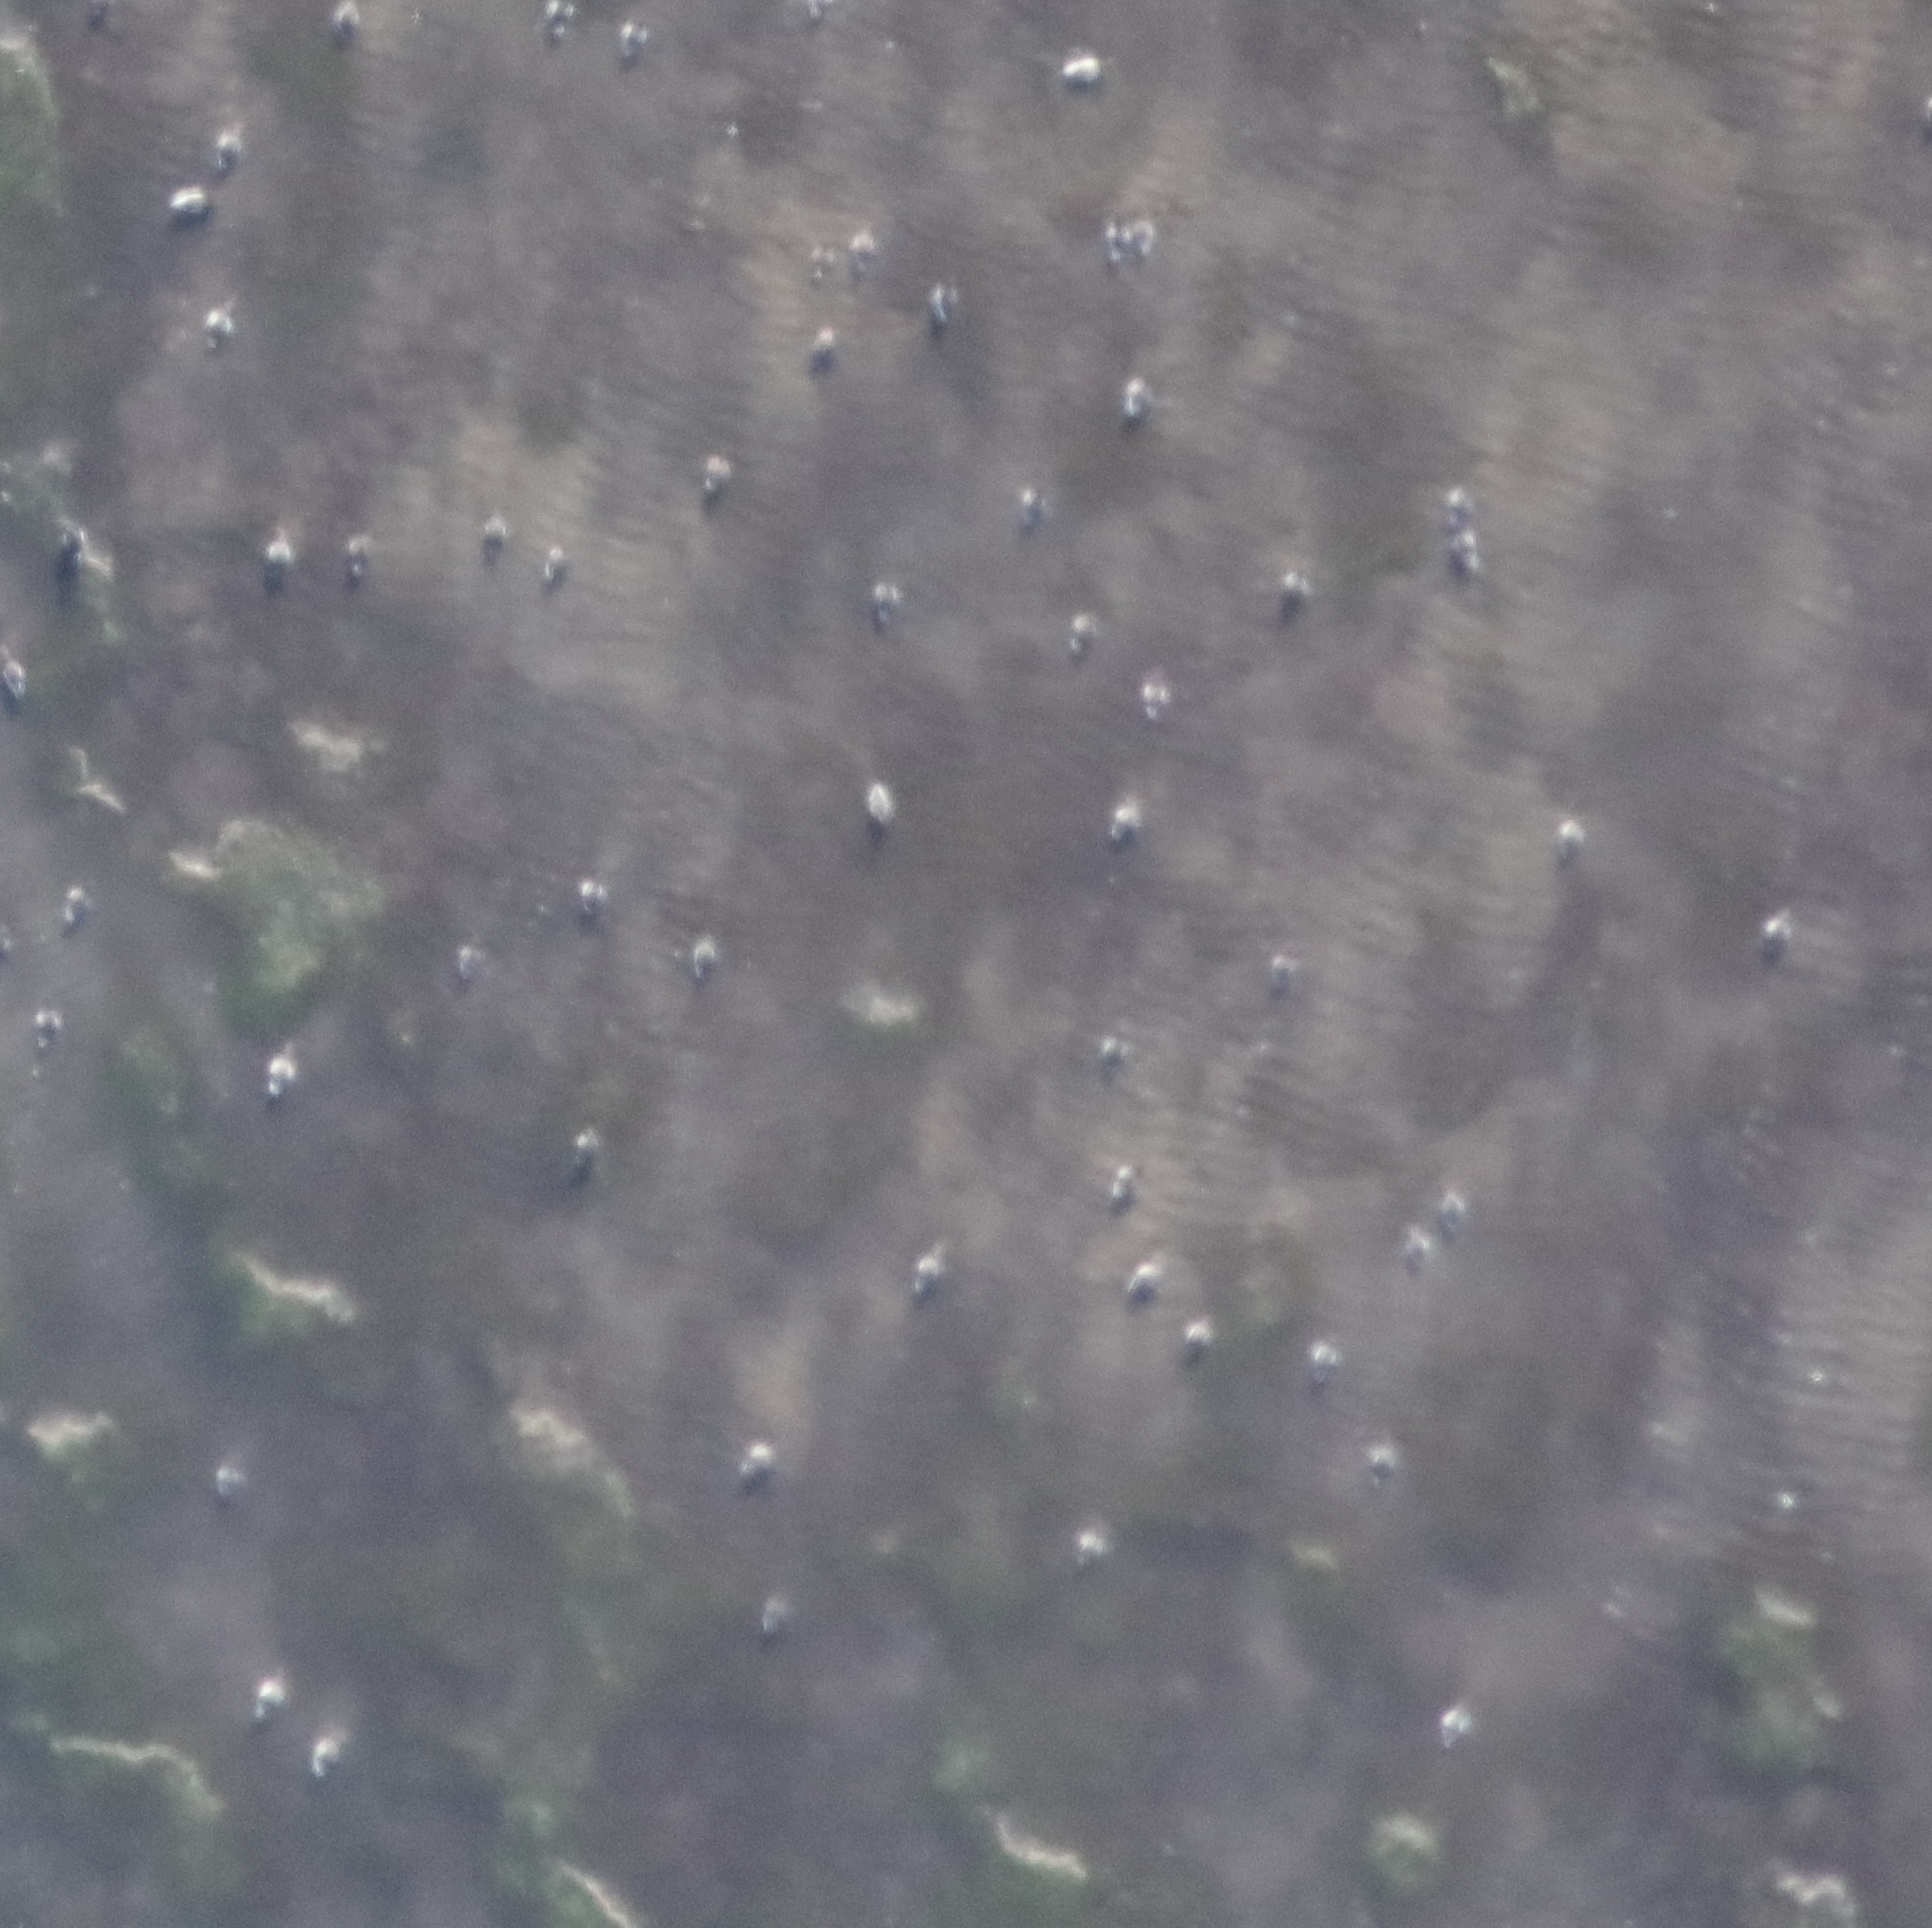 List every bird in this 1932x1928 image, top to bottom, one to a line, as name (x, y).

brant (555, 17)
brant (342, 18)
brant (633, 40)
brant (1081, 63)
brant (238, 138)
brant (199, 209)
brant (1127, 233)
brant (867, 237)
brant (828, 268)
brant (947, 307)
brant (221, 331)
brant (823, 341)
brant (1135, 397)
brant (724, 461)
brant (1464, 495)
brant (1029, 504)
brant (496, 533)
brant (359, 544)
brant (73, 551)
brant (275, 555)
brant (1458, 557)
brant (561, 559)
brant (1304, 584)
brant (879, 618)
brant (1074, 622)
brant (22, 680)
brant (1155, 695)
brant (881, 795)
brant (1122, 829)
brant (1565, 836)
brant (584, 897)
brant (74, 918)
brant (1777, 931)
brant (1, 942)
brant (710, 953)
brant (477, 965)
brant (1293, 975)
brant (42, 1031)
brant (1106, 1067)
brant (280, 1078)
brant (594, 1151)
brant (1124, 1194)
brant (1454, 1209)
brant (1414, 1256)
brant (924, 1265)
brant (1140, 1275)
brant (1193, 1345)
brant (1319, 1368)
brant (1390, 1455)
brant (756, 1471)
brant (228, 1476)
brant (1083, 1553)
brant (775, 1619)
brant (275, 1679)
brant (1468, 1727)
brant (336, 1747)